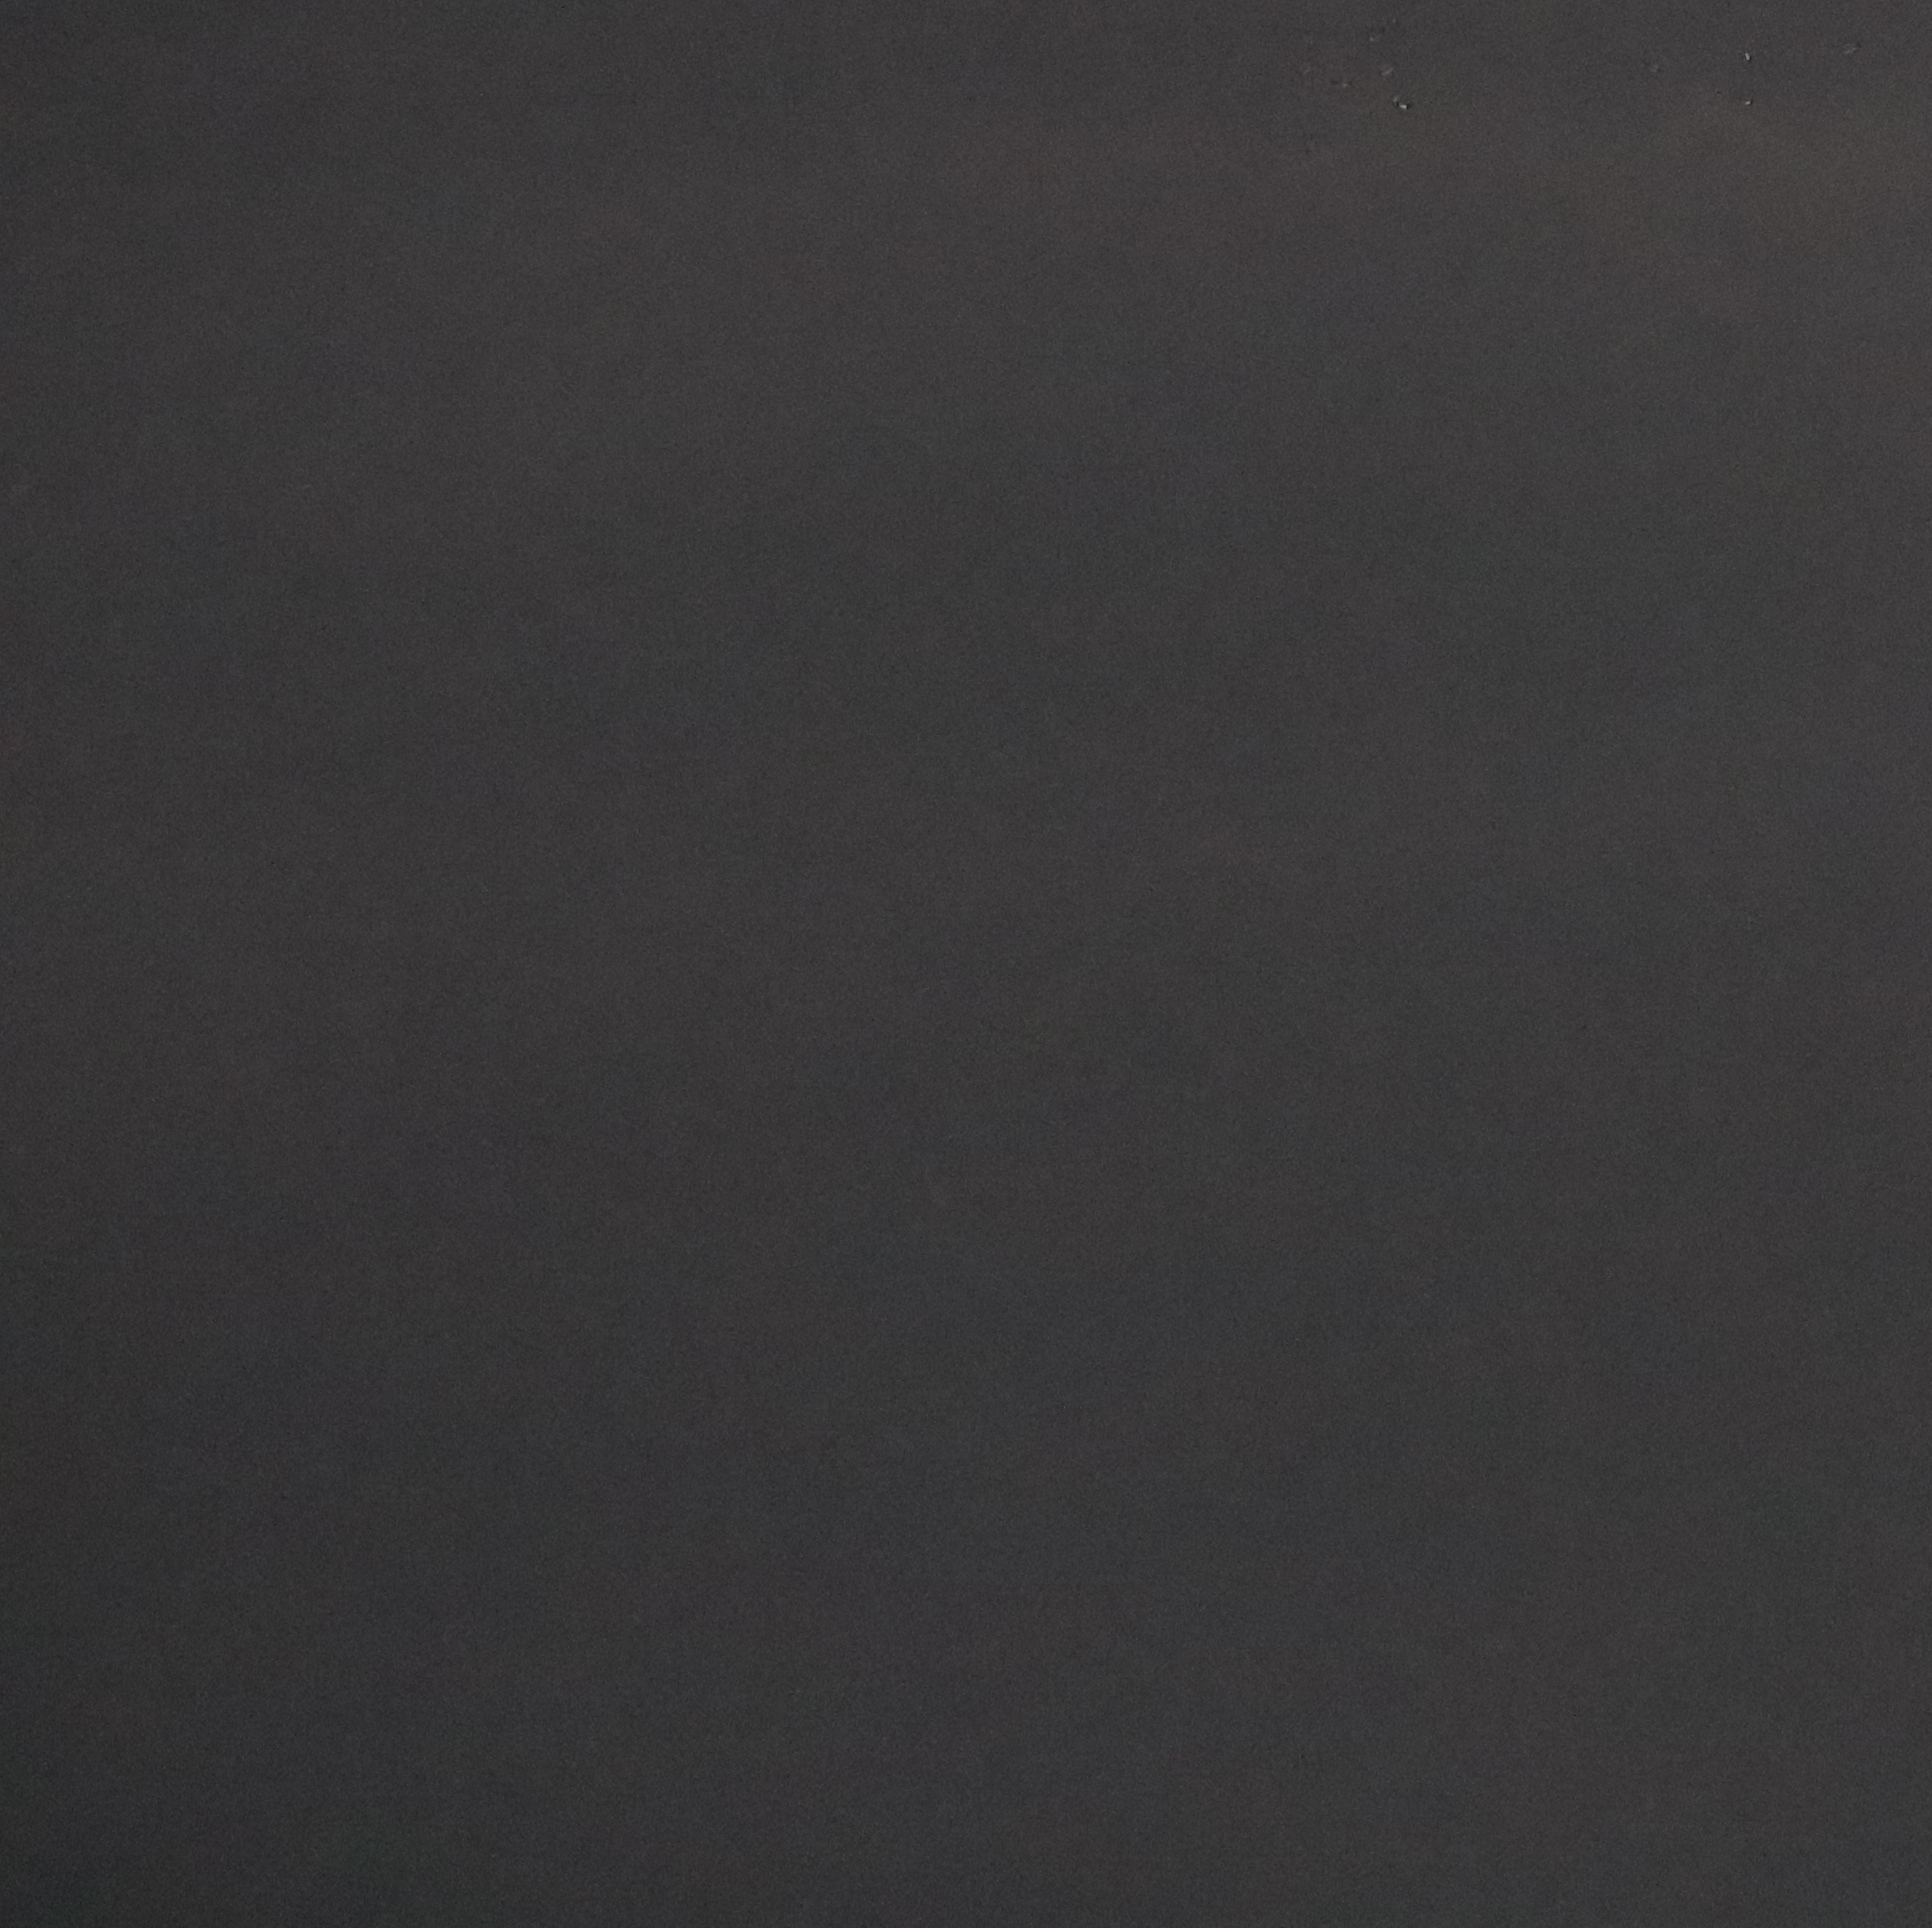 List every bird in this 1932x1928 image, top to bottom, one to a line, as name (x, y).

Canada goose (1314, 32)
Canada goose (1382, 42)
Canada goose (1855, 46)
Canada goose (1753, 52)
Canada goose (1656, 61)
Canada goose (1309, 74)
Canada goose (1394, 74)
Canada goose (1337, 84)
Canada goose (1752, 101)
Canada goose (1416, 106)